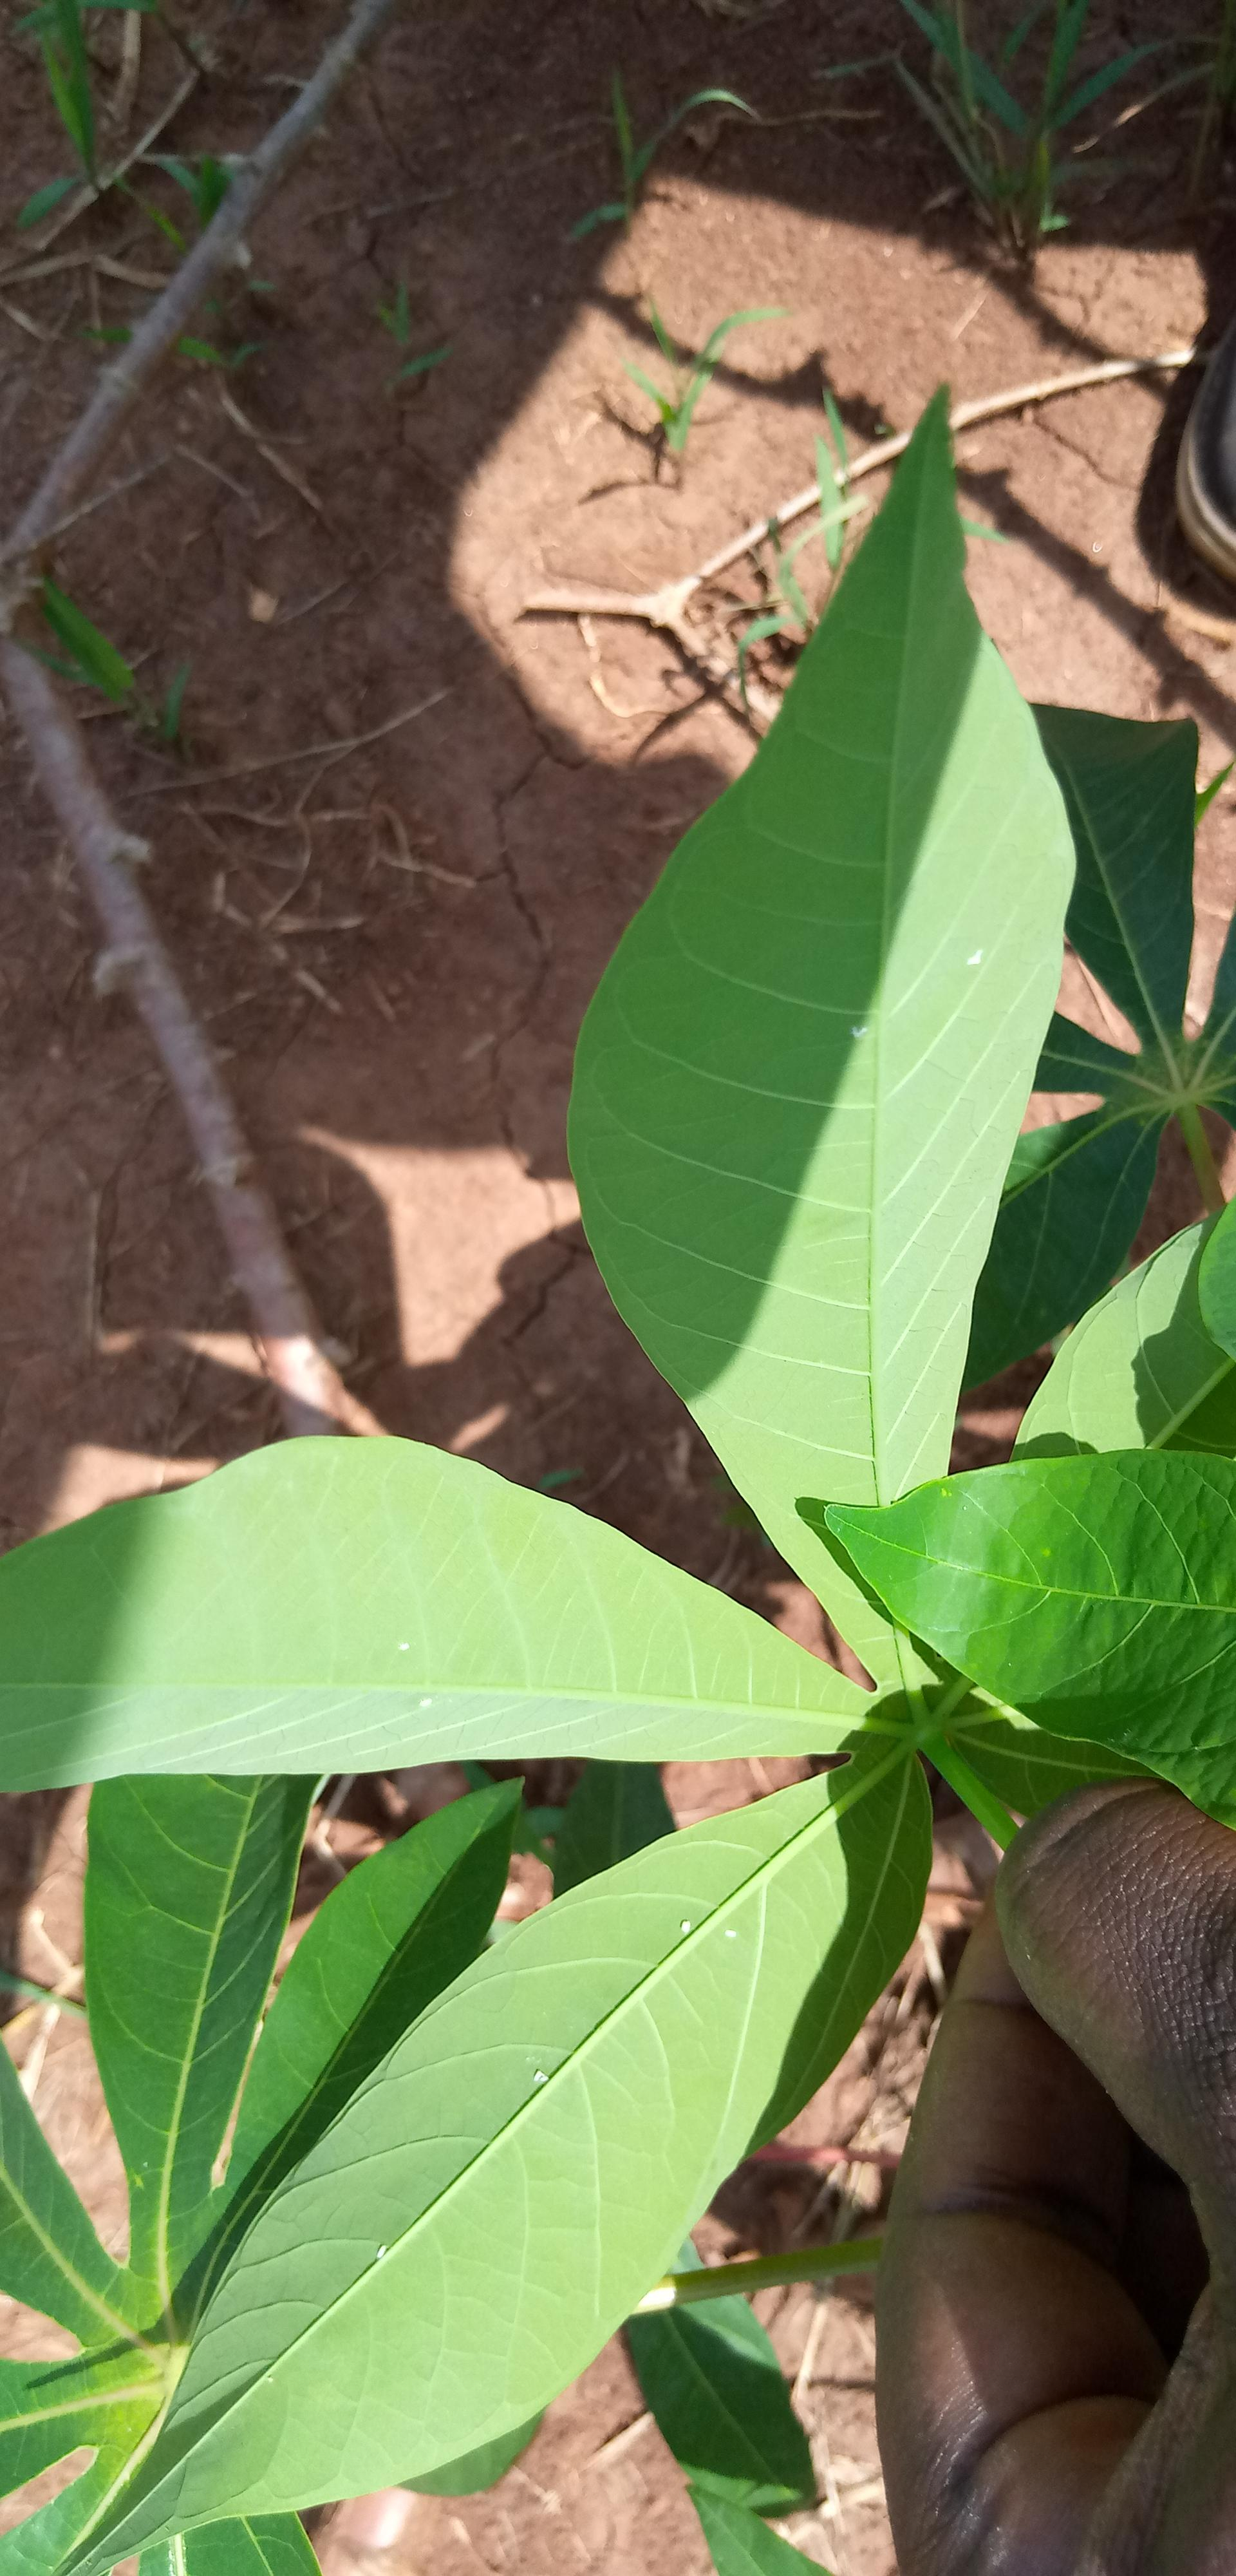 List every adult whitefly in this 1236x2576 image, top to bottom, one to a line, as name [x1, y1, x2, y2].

whitefly [953, 938, 1008, 975]
whitefly [845, 1008, 871, 1043]
whitefly [389, 1636, 420, 1660]
whitefly [404, 1687, 446, 1718]
whitefly [669, 1913, 697, 1944]
whitefly [718, 1923, 744, 1951]
whitefly [525, 2061, 550, 2085]
whitefly [359, 2222, 401, 2271]